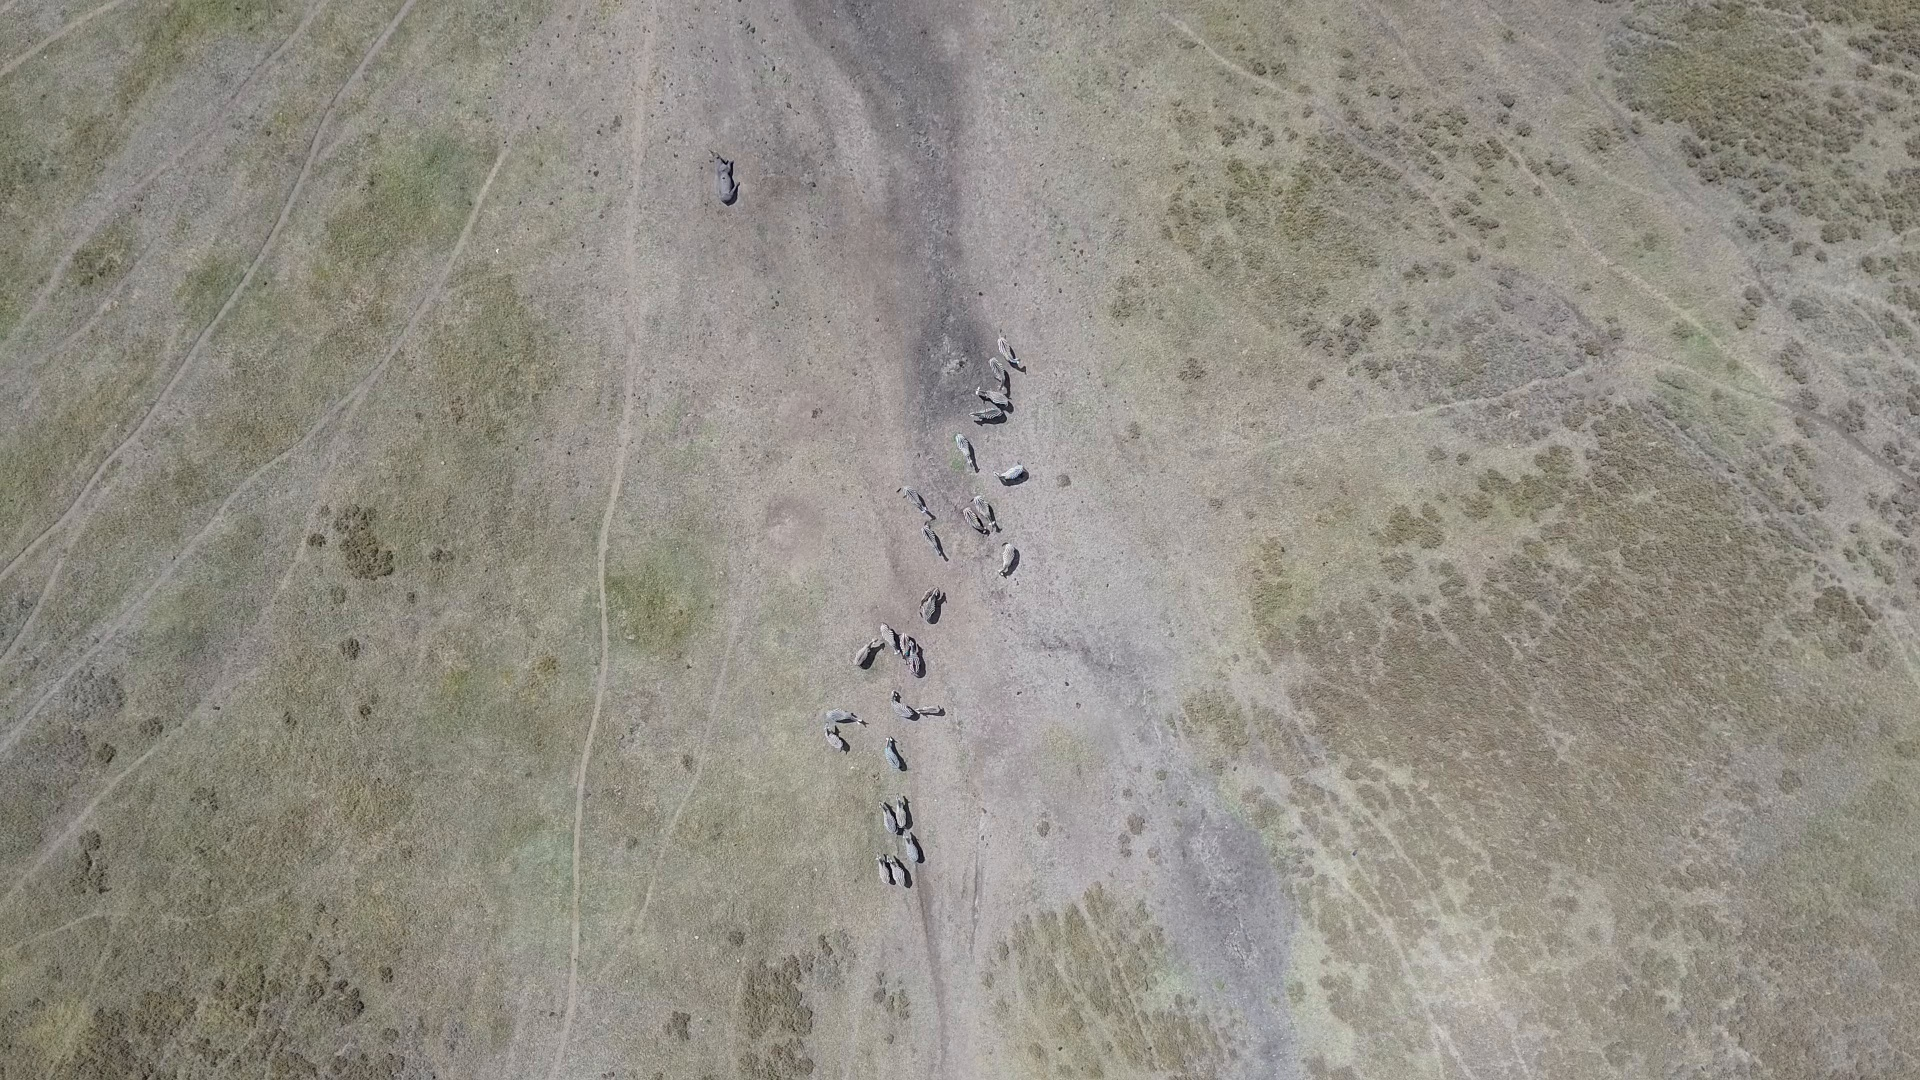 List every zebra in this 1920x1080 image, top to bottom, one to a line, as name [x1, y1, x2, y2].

zebra [711, 158, 735, 205]
zebra [1005, 341, 1022, 369]
zebra [991, 354, 1008, 386]
zebra [988, 361, 1008, 398]
zebra [973, 403, 1008, 419]
zebra [955, 432, 975, 467]
zebra [999, 460, 1029, 482]
zebra [900, 486, 920, 508]
zebra [903, 490, 925, 515]
zebra [969, 494, 995, 532]
zebra [922, 529, 945, 558]
zebra [1000, 542, 1020, 577]
zebra [921, 591, 941, 623]
zebra [877, 623, 903, 653]
zebra [851, 637, 880, 665]
zebra [910, 639, 924, 674]
zebra [912, 644, 926, 679]
zebra [891, 693, 906, 718]
zebra [909, 711, 943, 725]
zebra [827, 713, 861, 721]
zebra [823, 725, 846, 752]
zebra [886, 738, 905, 770]
zebra [880, 807, 900, 834]
zebra [904, 827, 923, 867]
zebra [878, 859, 896, 890]
zebra [889, 860, 909, 890]